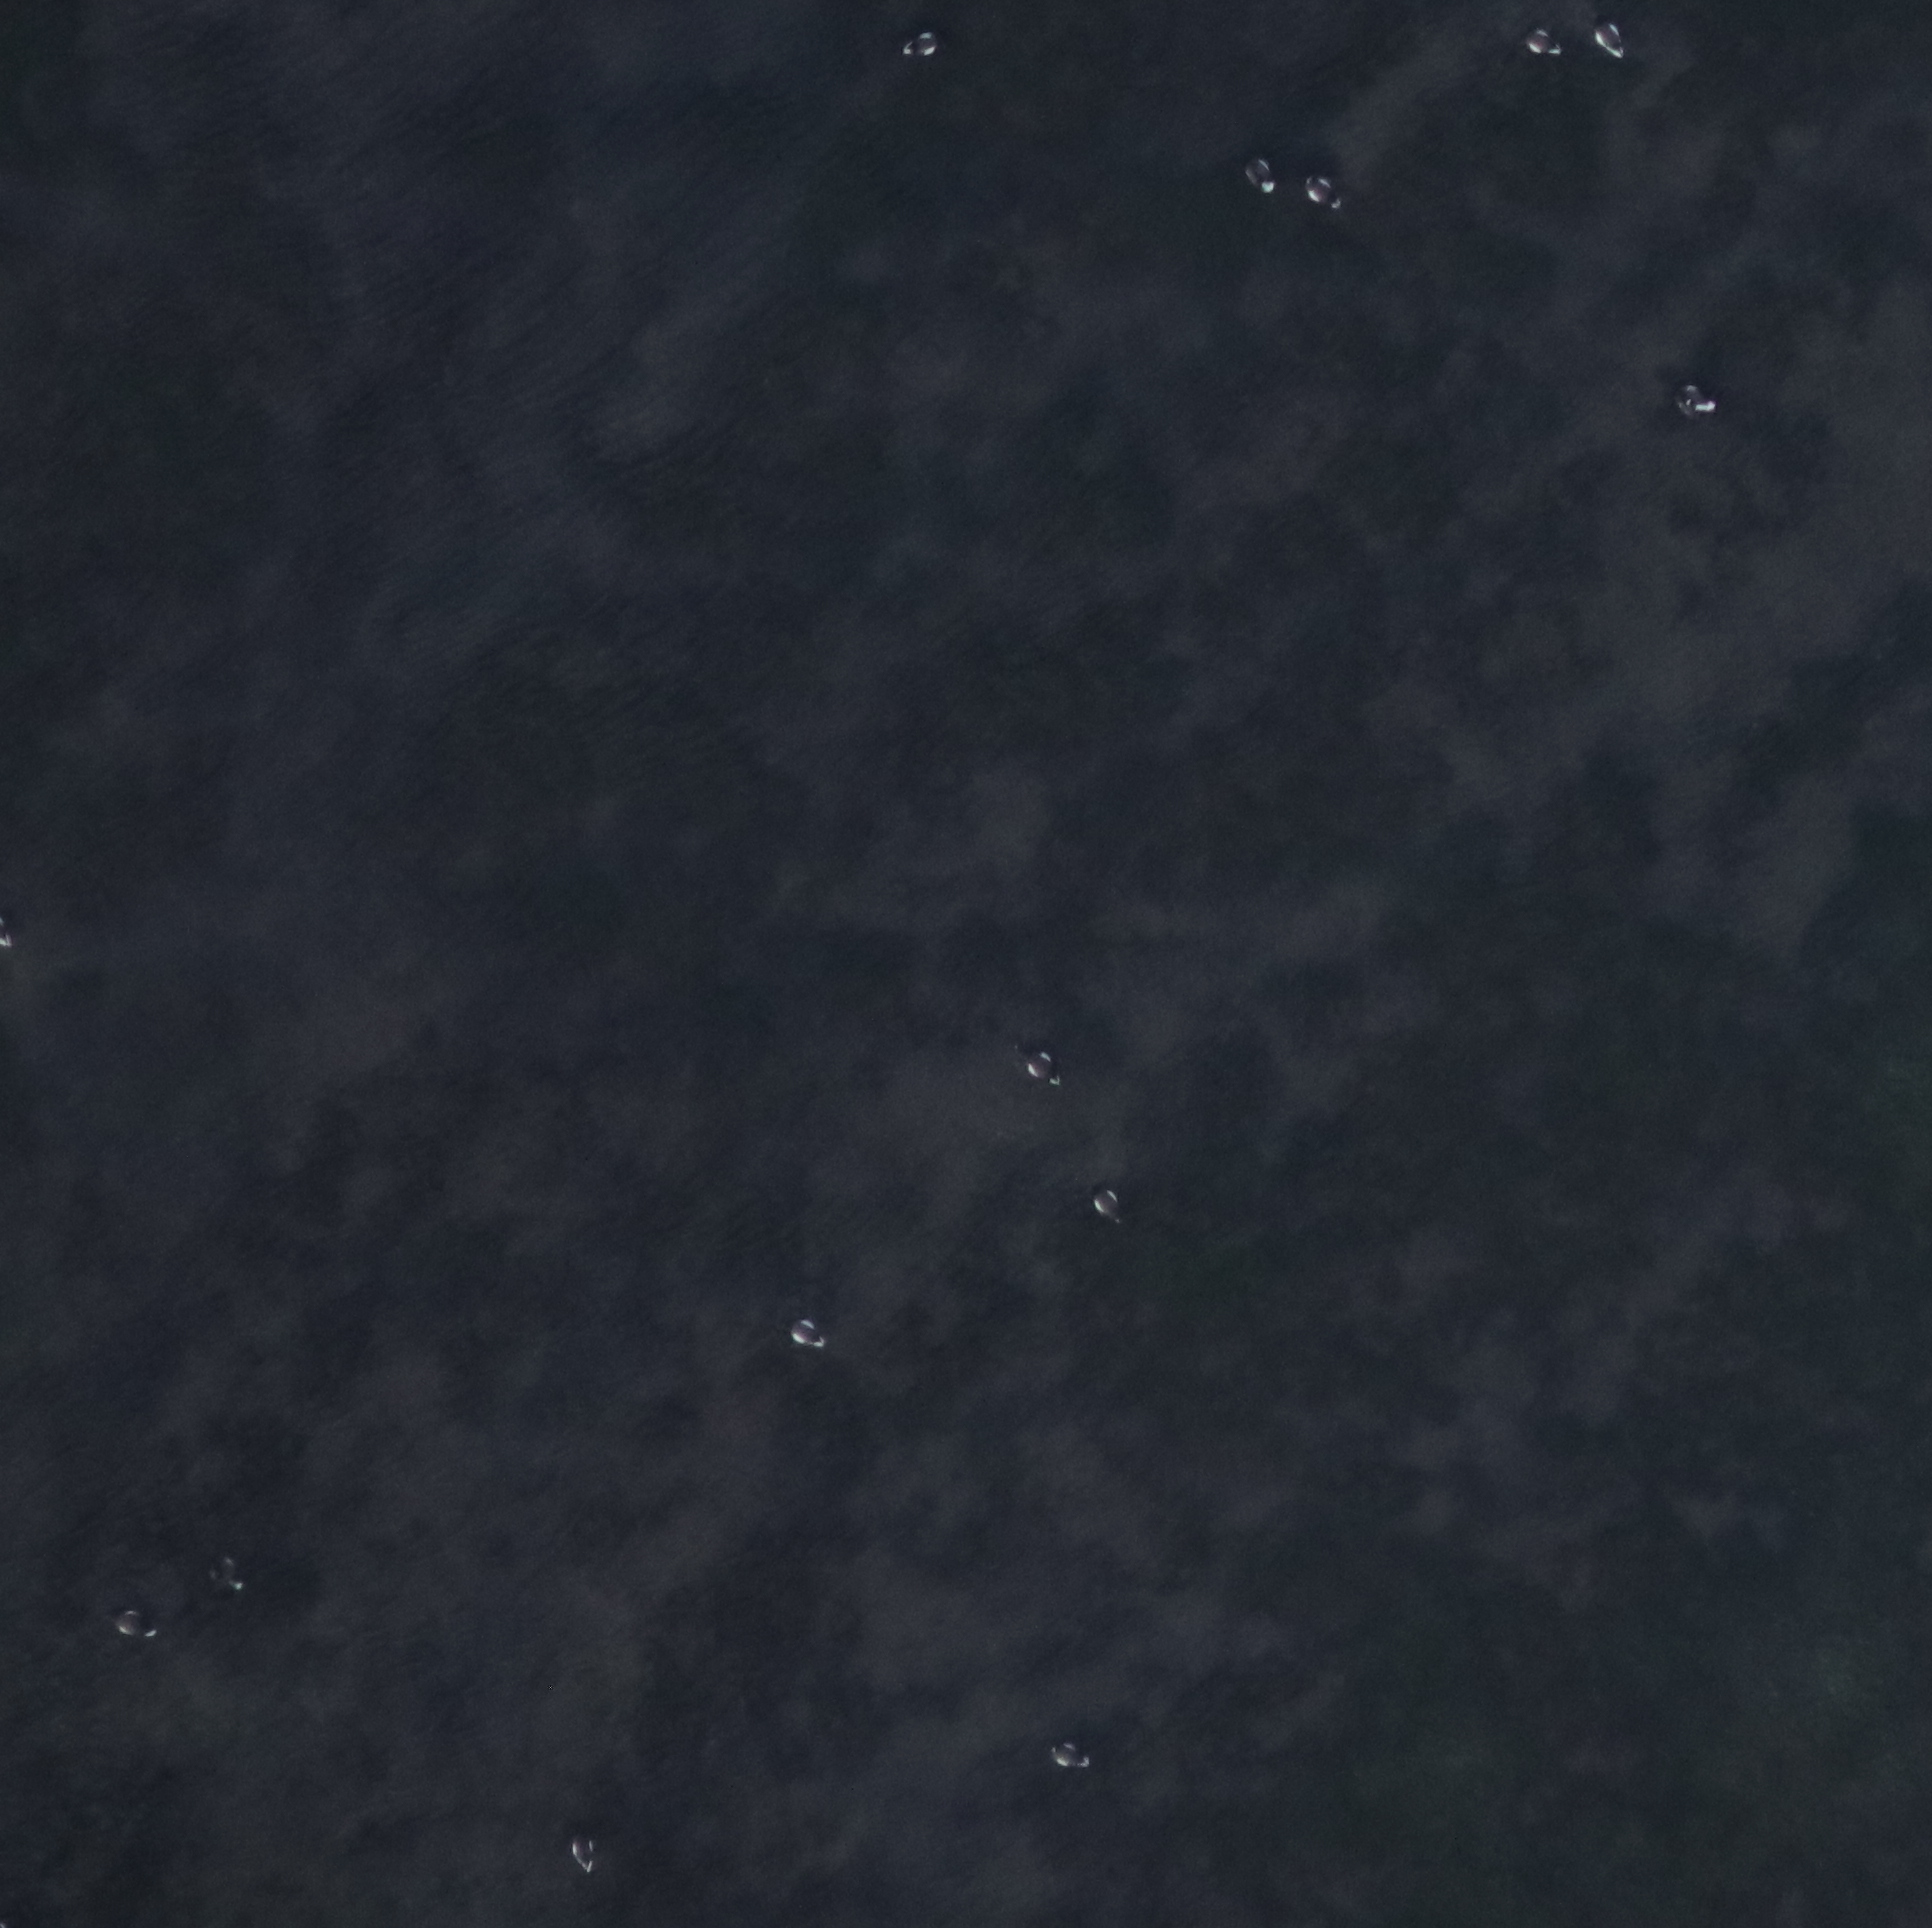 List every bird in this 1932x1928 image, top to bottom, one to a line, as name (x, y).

brant (1608, 36)
brant (1542, 42)
brant (922, 45)
brant (1259, 174)
brant (1322, 192)
brant (1693, 399)
brant (1041, 1065)
brant (1106, 1202)
brant (807, 1332)
brant (225, 1573)
brant (132, 1622)
brant (1068, 1753)
brant (583, 1851)